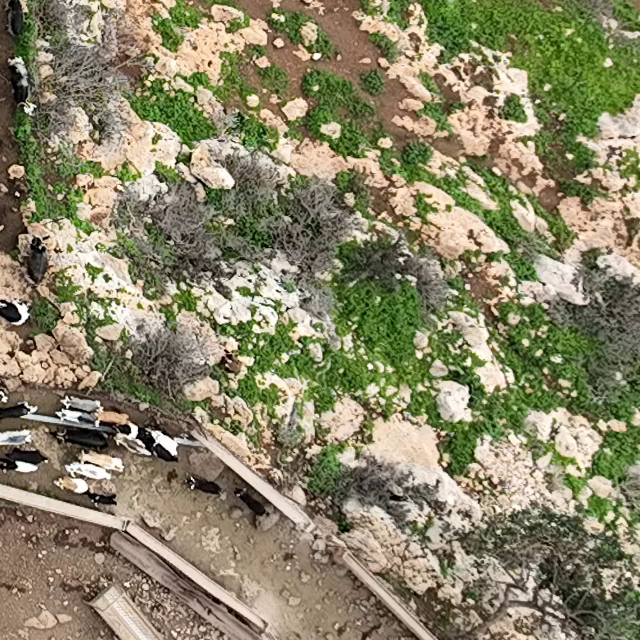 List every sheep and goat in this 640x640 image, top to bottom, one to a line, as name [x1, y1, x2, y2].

goat [0, 0, 24, 35]
goat [6, 55, 31, 111]
goat [28, 236, 49, 285]
goat [0, 297, 30, 326]
goat [0, 387, 8, 403]
goat [59, 394, 103, 413]
goat [0, 401, 37, 423]
goat [54, 410, 94, 426]
goat [93, 411, 130, 425]
goat [114, 423, 155, 446]
goat [49, 427, 108, 451]
goat [146, 427, 179, 456]
goat [0, 429, 31, 451]
goat [115, 434, 150, 457]
goat [151, 444, 174, 460]
goat [6, 448, 48, 463]
goat [77, 450, 123, 472]
goat [0, 458, 39, 473]
goat [64, 462, 111, 479]
goat [54, 476, 88, 493]
goat [186, 476, 222, 495]
goat [234, 487, 267, 516]
goat [86, 488, 117, 505]